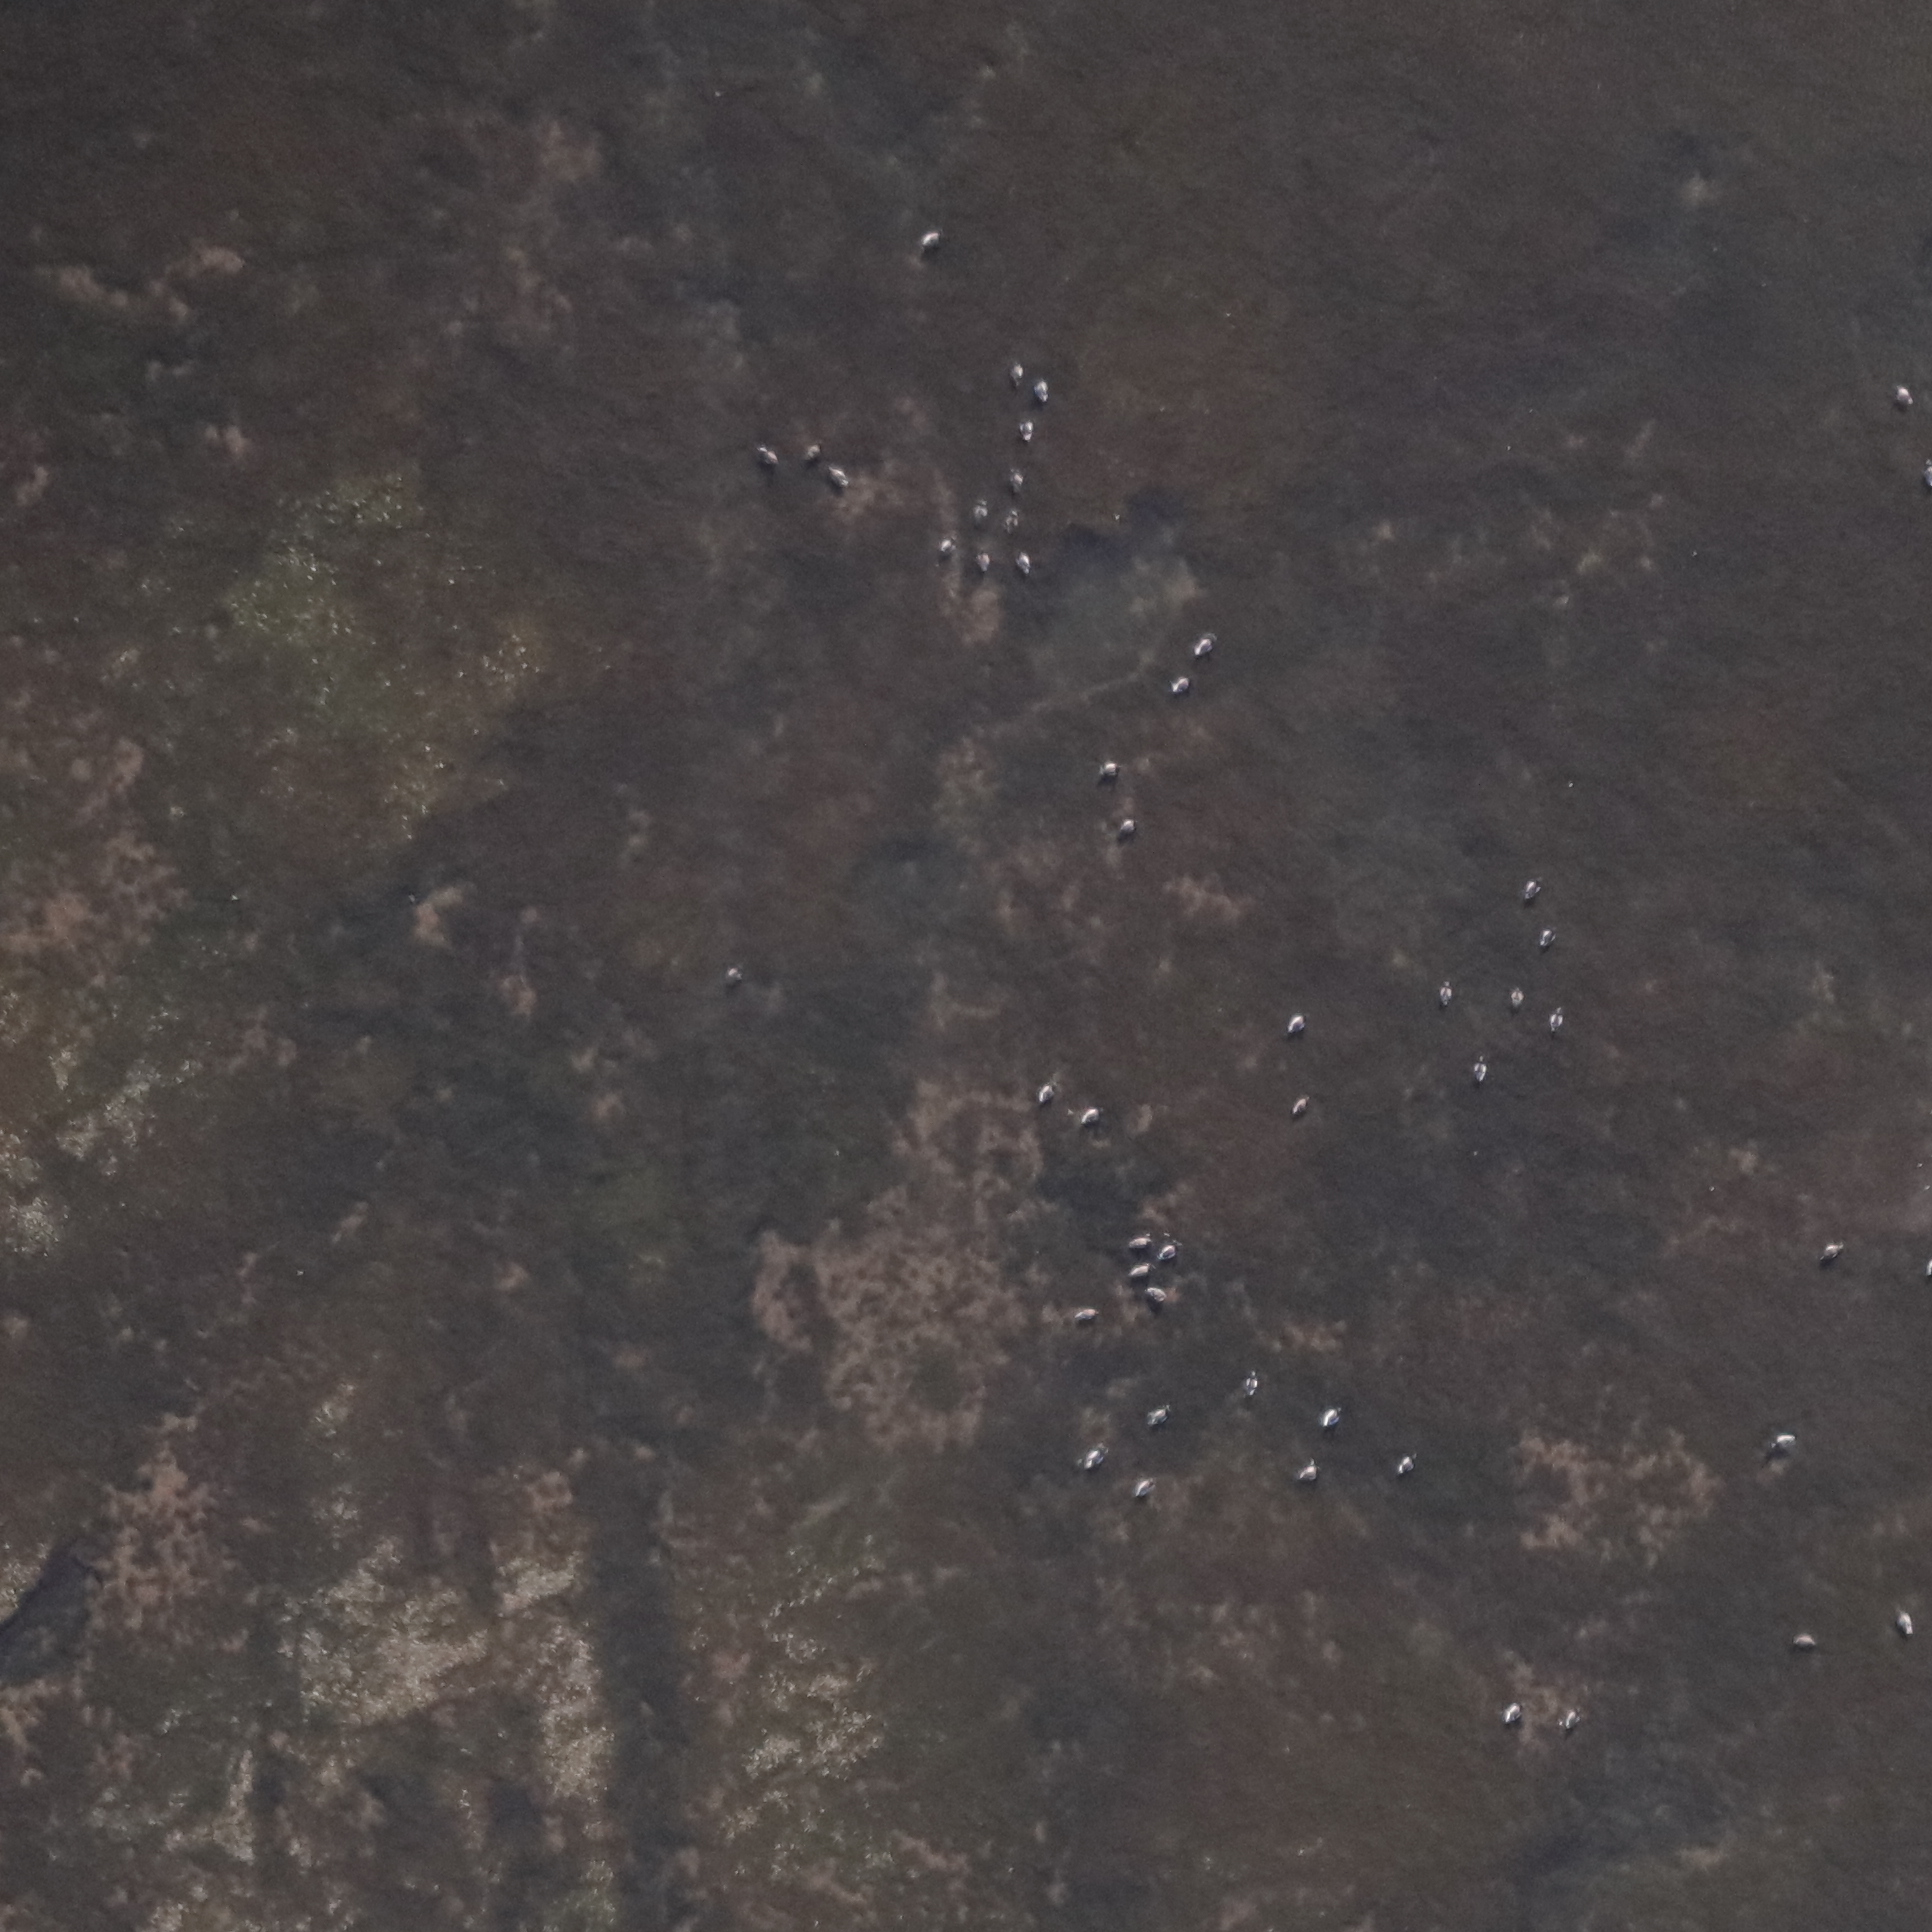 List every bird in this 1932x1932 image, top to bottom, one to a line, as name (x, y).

brant (931, 241)
brant (1017, 371)
brant (1038, 387)
brant (1900, 393)
brant (1029, 427)
brant (815, 452)
brant (768, 459)
brant (1928, 476)
brant (838, 478)
brant (1017, 484)
brant (981, 511)
brant (1014, 524)
brant (950, 548)
brant (985, 561)
brant (1023, 562)
brant (1205, 644)
brant (1179, 689)
brant (1107, 770)
brant (1128, 826)
brant (1530, 885)
brant (1551, 944)
brant (734, 977)
brant (1445, 996)
brant (1521, 996)
brant (1560, 1018)
brant (1297, 1024)
brant (1481, 1079)
brant (1048, 1091)
brant (1299, 1106)
brant (1091, 1114)
brant (1141, 1240)
brant (1836, 1247)
brant (1167, 1251)
brant (1141, 1271)
brant (1155, 1294)
brant (1085, 1312)
brant (1250, 1381)
brant (1331, 1416)
brant (1158, 1417)
brant (1787, 1444)
brant (1095, 1457)
brant (1407, 1467)
brant (1310, 1473)
brant (1147, 1490)
brant (1910, 1624)
brant (1808, 1644)
brant (1513, 1716)
brant (1581, 1720)